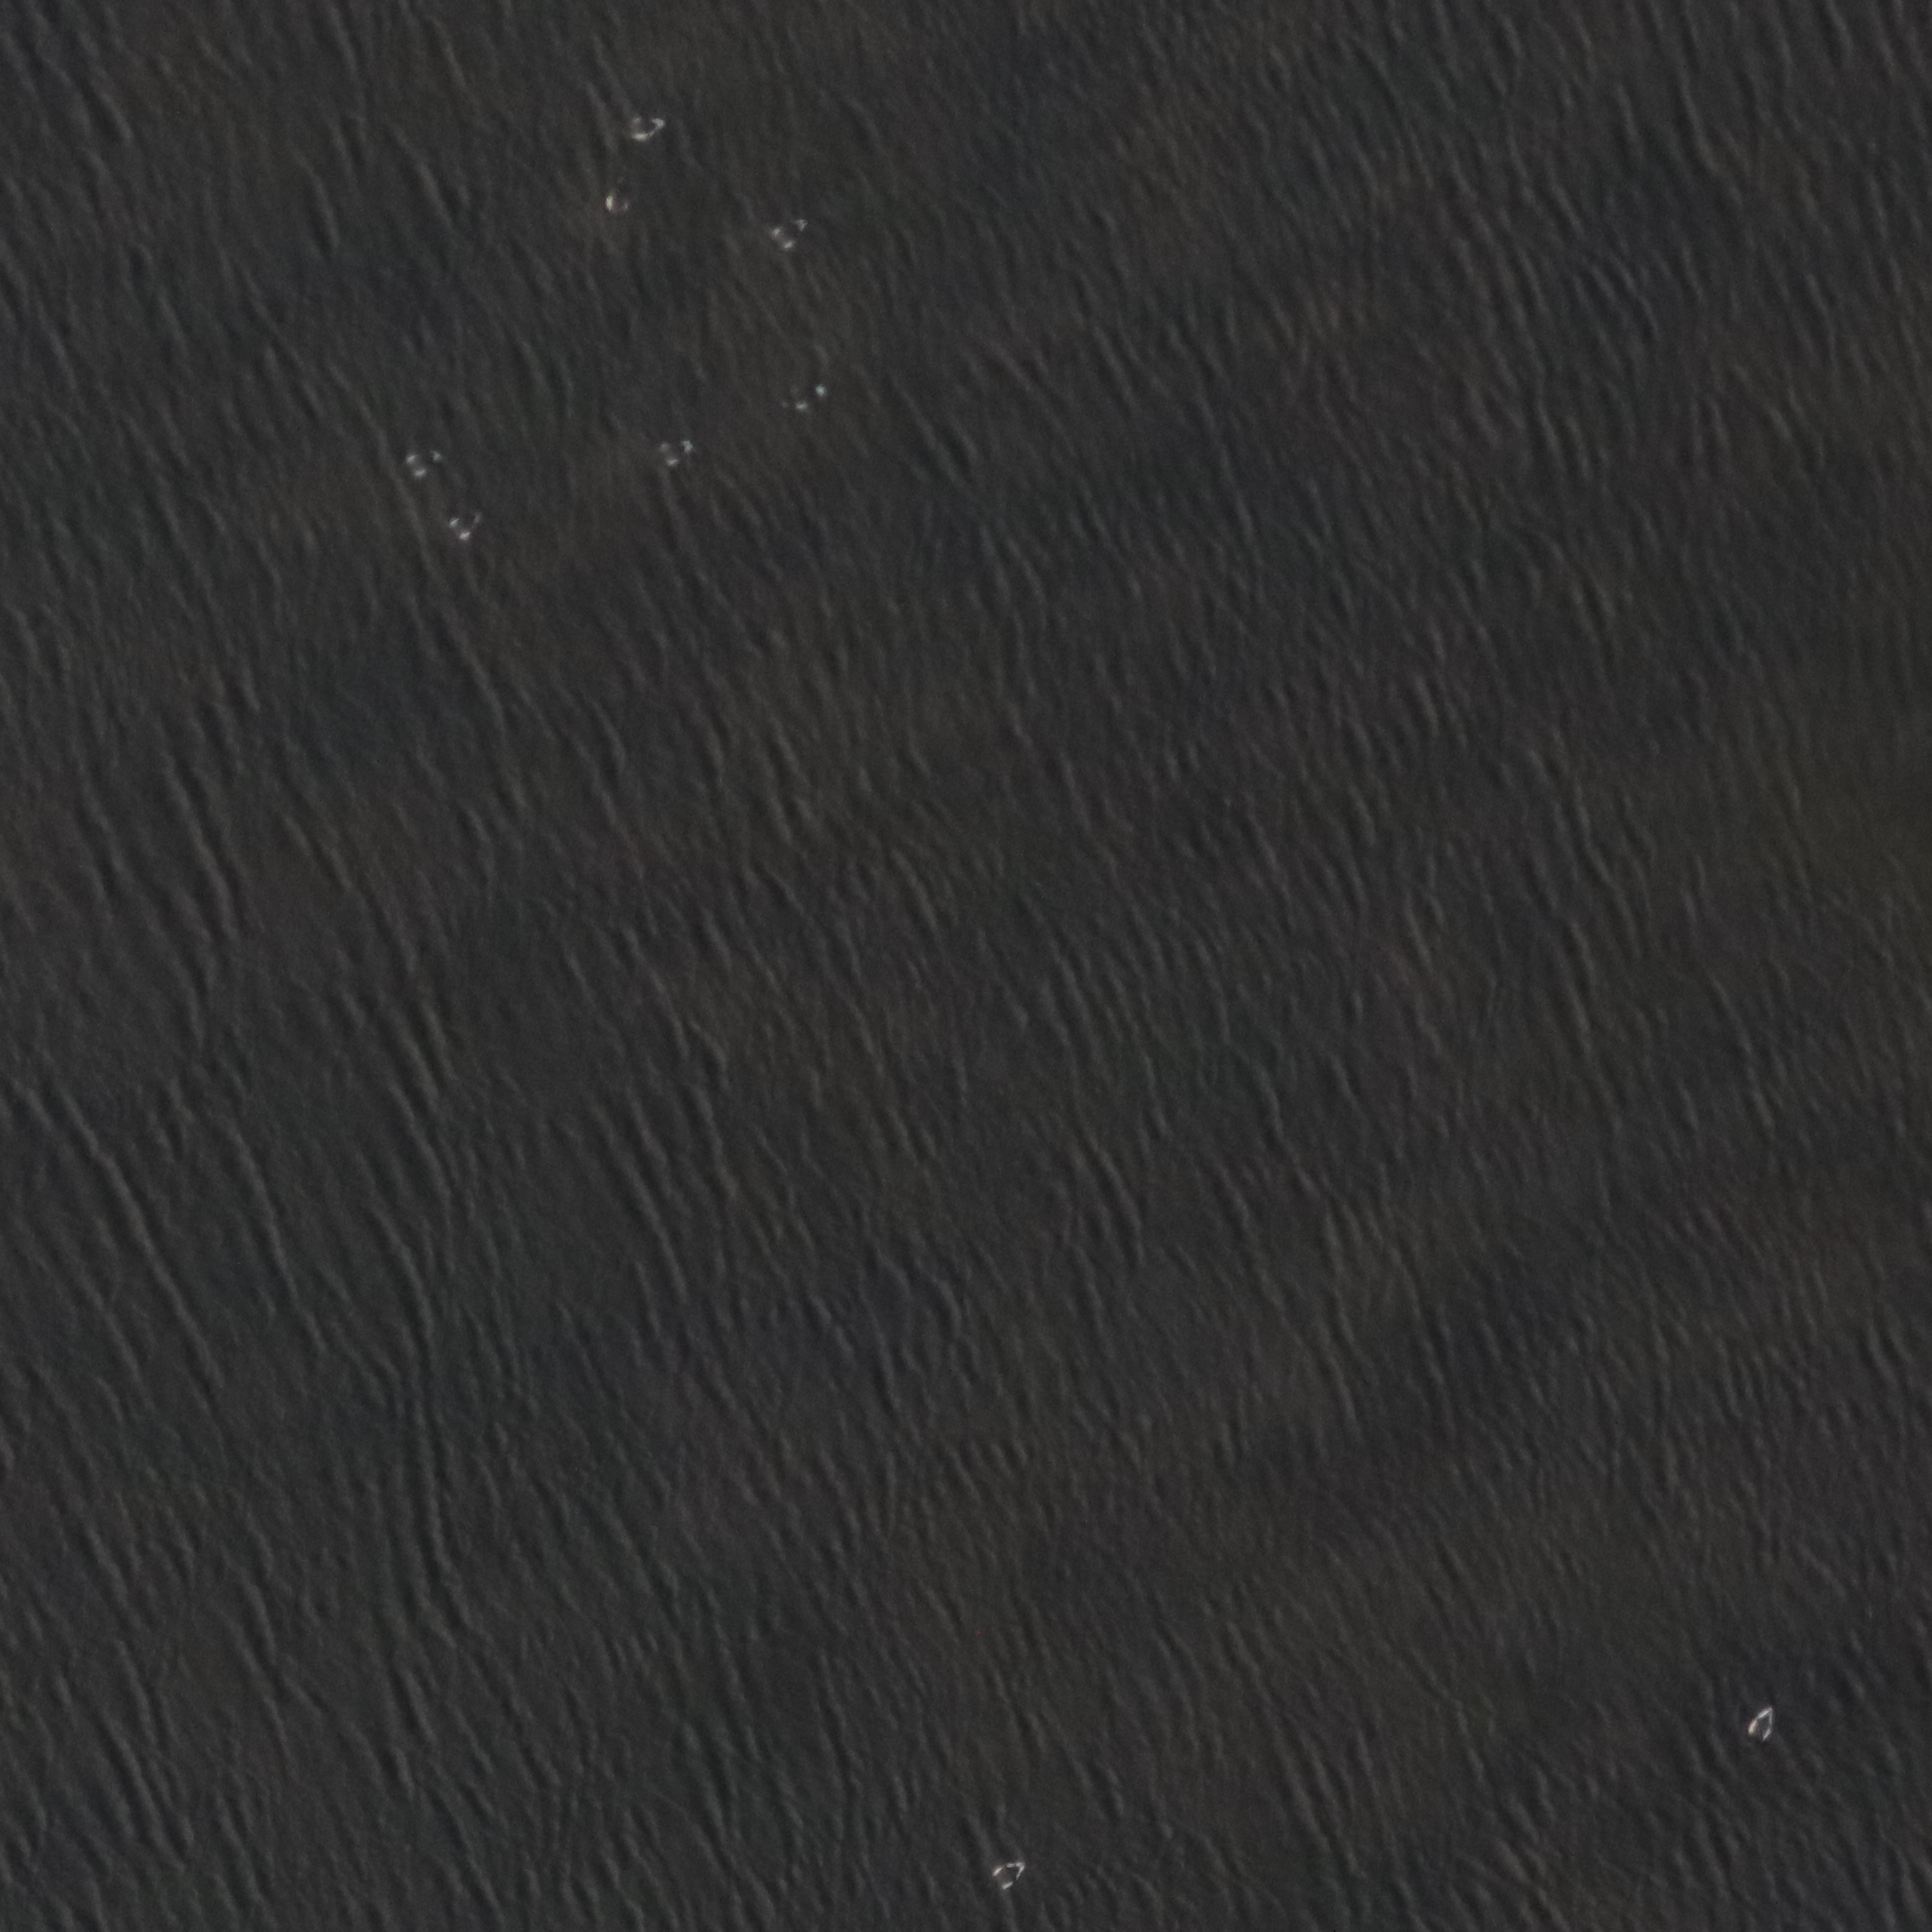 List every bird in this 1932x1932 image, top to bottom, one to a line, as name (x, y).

brant (640, 126)
brant (619, 198)
brant (785, 237)
brant (802, 398)
brant (671, 448)
brant (423, 458)
brant (466, 521)
brant (1759, 1726)
brant (1005, 1875)